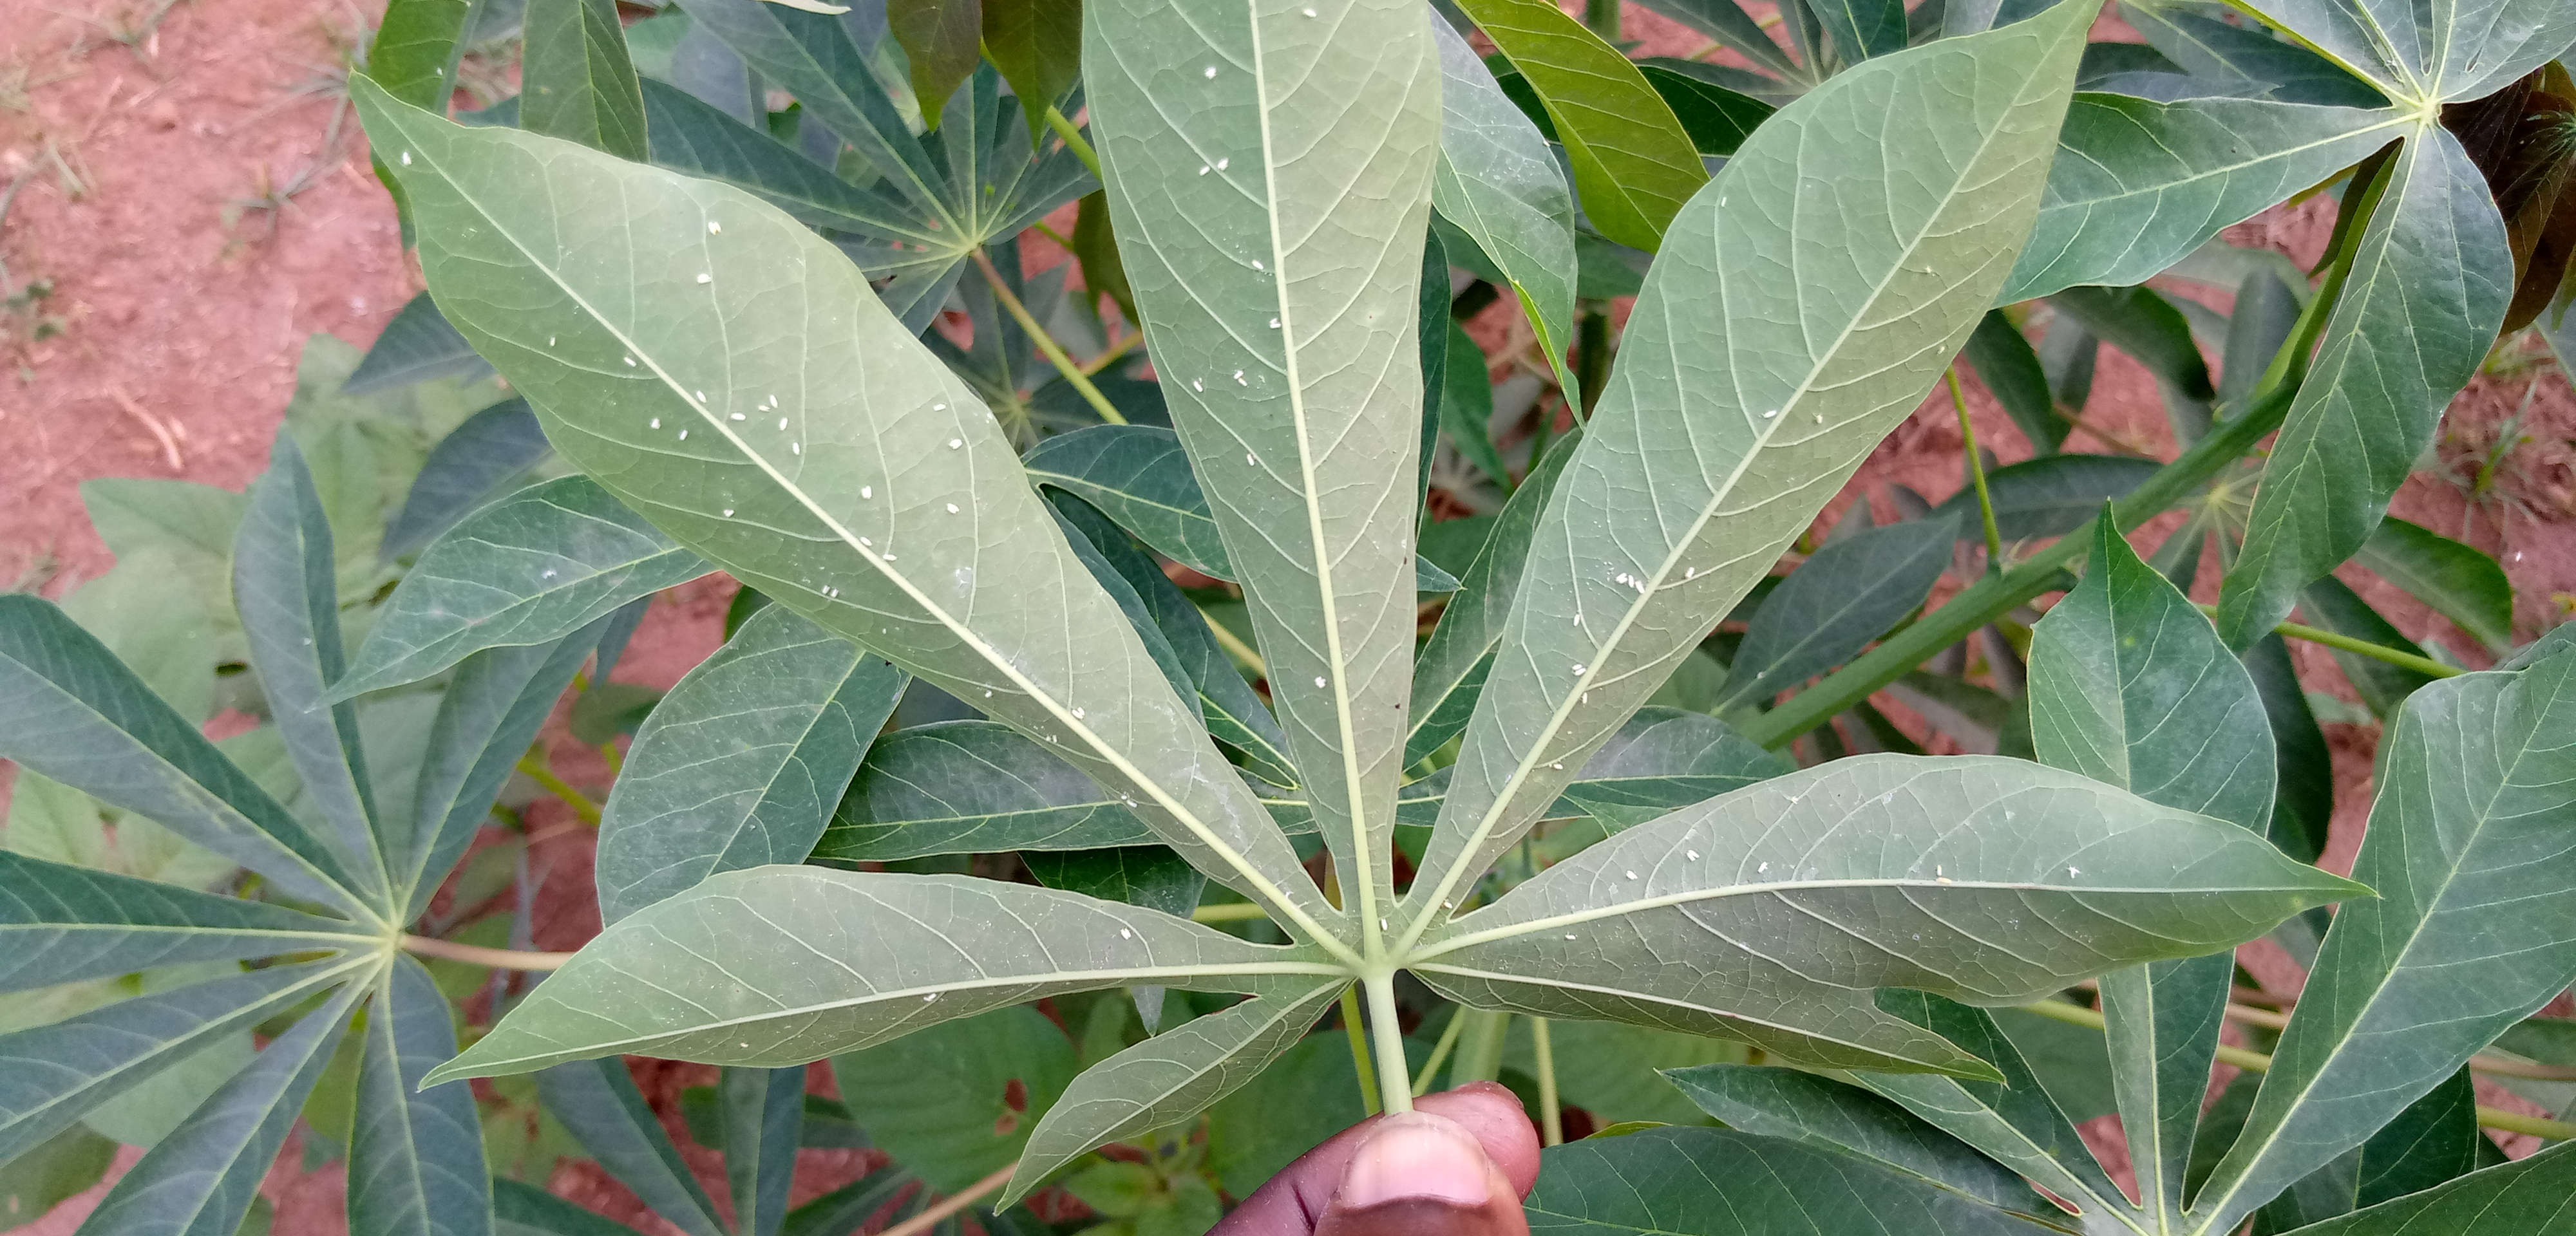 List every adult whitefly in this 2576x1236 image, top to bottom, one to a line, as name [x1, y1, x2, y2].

whitefly [1302, 6, 1319, 19]
whitefly [1202, 65, 1220, 81]
whitefly [1542, 136, 1551, 150]
whitefly [402, 150, 413, 169]
whitefly [1215, 157, 1231, 171]
whitefly [1198, 164, 1211, 178]
whitefly [1719, 195, 1728, 208]
whitefly [708, 220, 725, 238]
whitefly [1251, 258, 1264, 271]
whitefly [1924, 265, 1933, 276]
whitefly [697, 272, 714, 285]
whitefly [1269, 315, 1282, 330]
whitefly [547, 335, 558, 350]
whitefly [623, 356, 639, 369]
whitefly [1232, 368, 1245, 379]
whitefly [1237, 377, 1248, 387]
whitefly [1191, 380, 1205, 393]
whitefly [696, 389, 708, 404]
whitefly [769, 393, 779, 409]
whitefly [933, 402, 949, 413]
whitefly [756, 404, 770, 414]
whitefly [1761, 409, 1777, 419]
whitefly [1810, 411, 1824, 424]
whitefly [730, 411, 747, 421]
whitefly [779, 417, 790, 431]
whitefly [650, 417, 662, 431]
whitefly [678, 429, 688, 441]
whitefly [949, 437, 964, 449]
whitefly [790, 440, 802, 458]
whitefly [1245, 453, 1255, 467]
whitefly [860, 484, 873, 501]
whitefly [945, 501, 960, 515]
whitefly [722, 508, 737, 518]
whitefly [860, 536, 874, 547]
whitefly [882, 552, 898, 563]
whitefly [1683, 565, 1696, 579]
whitefly [1616, 570, 1627, 585]
whitefly [1627, 574, 1636, 590]
whitefly [1634, 579, 1646, 595]
whitefly [821, 584, 829, 595]
whitefly [830, 586, 840, 599]
whitefly [1573, 613, 1582, 628]
whitefly [1570, 662, 1584, 669]
whitefly [1572, 669, 1588, 676]
whitefly [1312, 674, 1329, 691]
whitefly [984, 689, 993, 700]
whitefly [1582, 690, 1589, 706]
whitefly [1071, 705, 1086, 719]
whitefly [1552, 761, 1564, 772]
whitefly [1790, 794, 1801, 806]
whitefly [1686, 848, 1700, 862]
whitefly [1756, 860, 1770, 874]
whitefly [1935, 864, 1943, 876]
whitefly [2067, 865, 2083, 879]
whitefly [1625, 868, 1639, 881]
whitefly [1443, 901, 1454, 910]
whitefly [1379, 916, 1391, 932]
whitefly [1119, 926, 1133, 941]
whitefly [1564, 933, 1578, 941]
whitefly [922, 993, 938, 1002]
whitefly [739, 1041, 750, 1049]